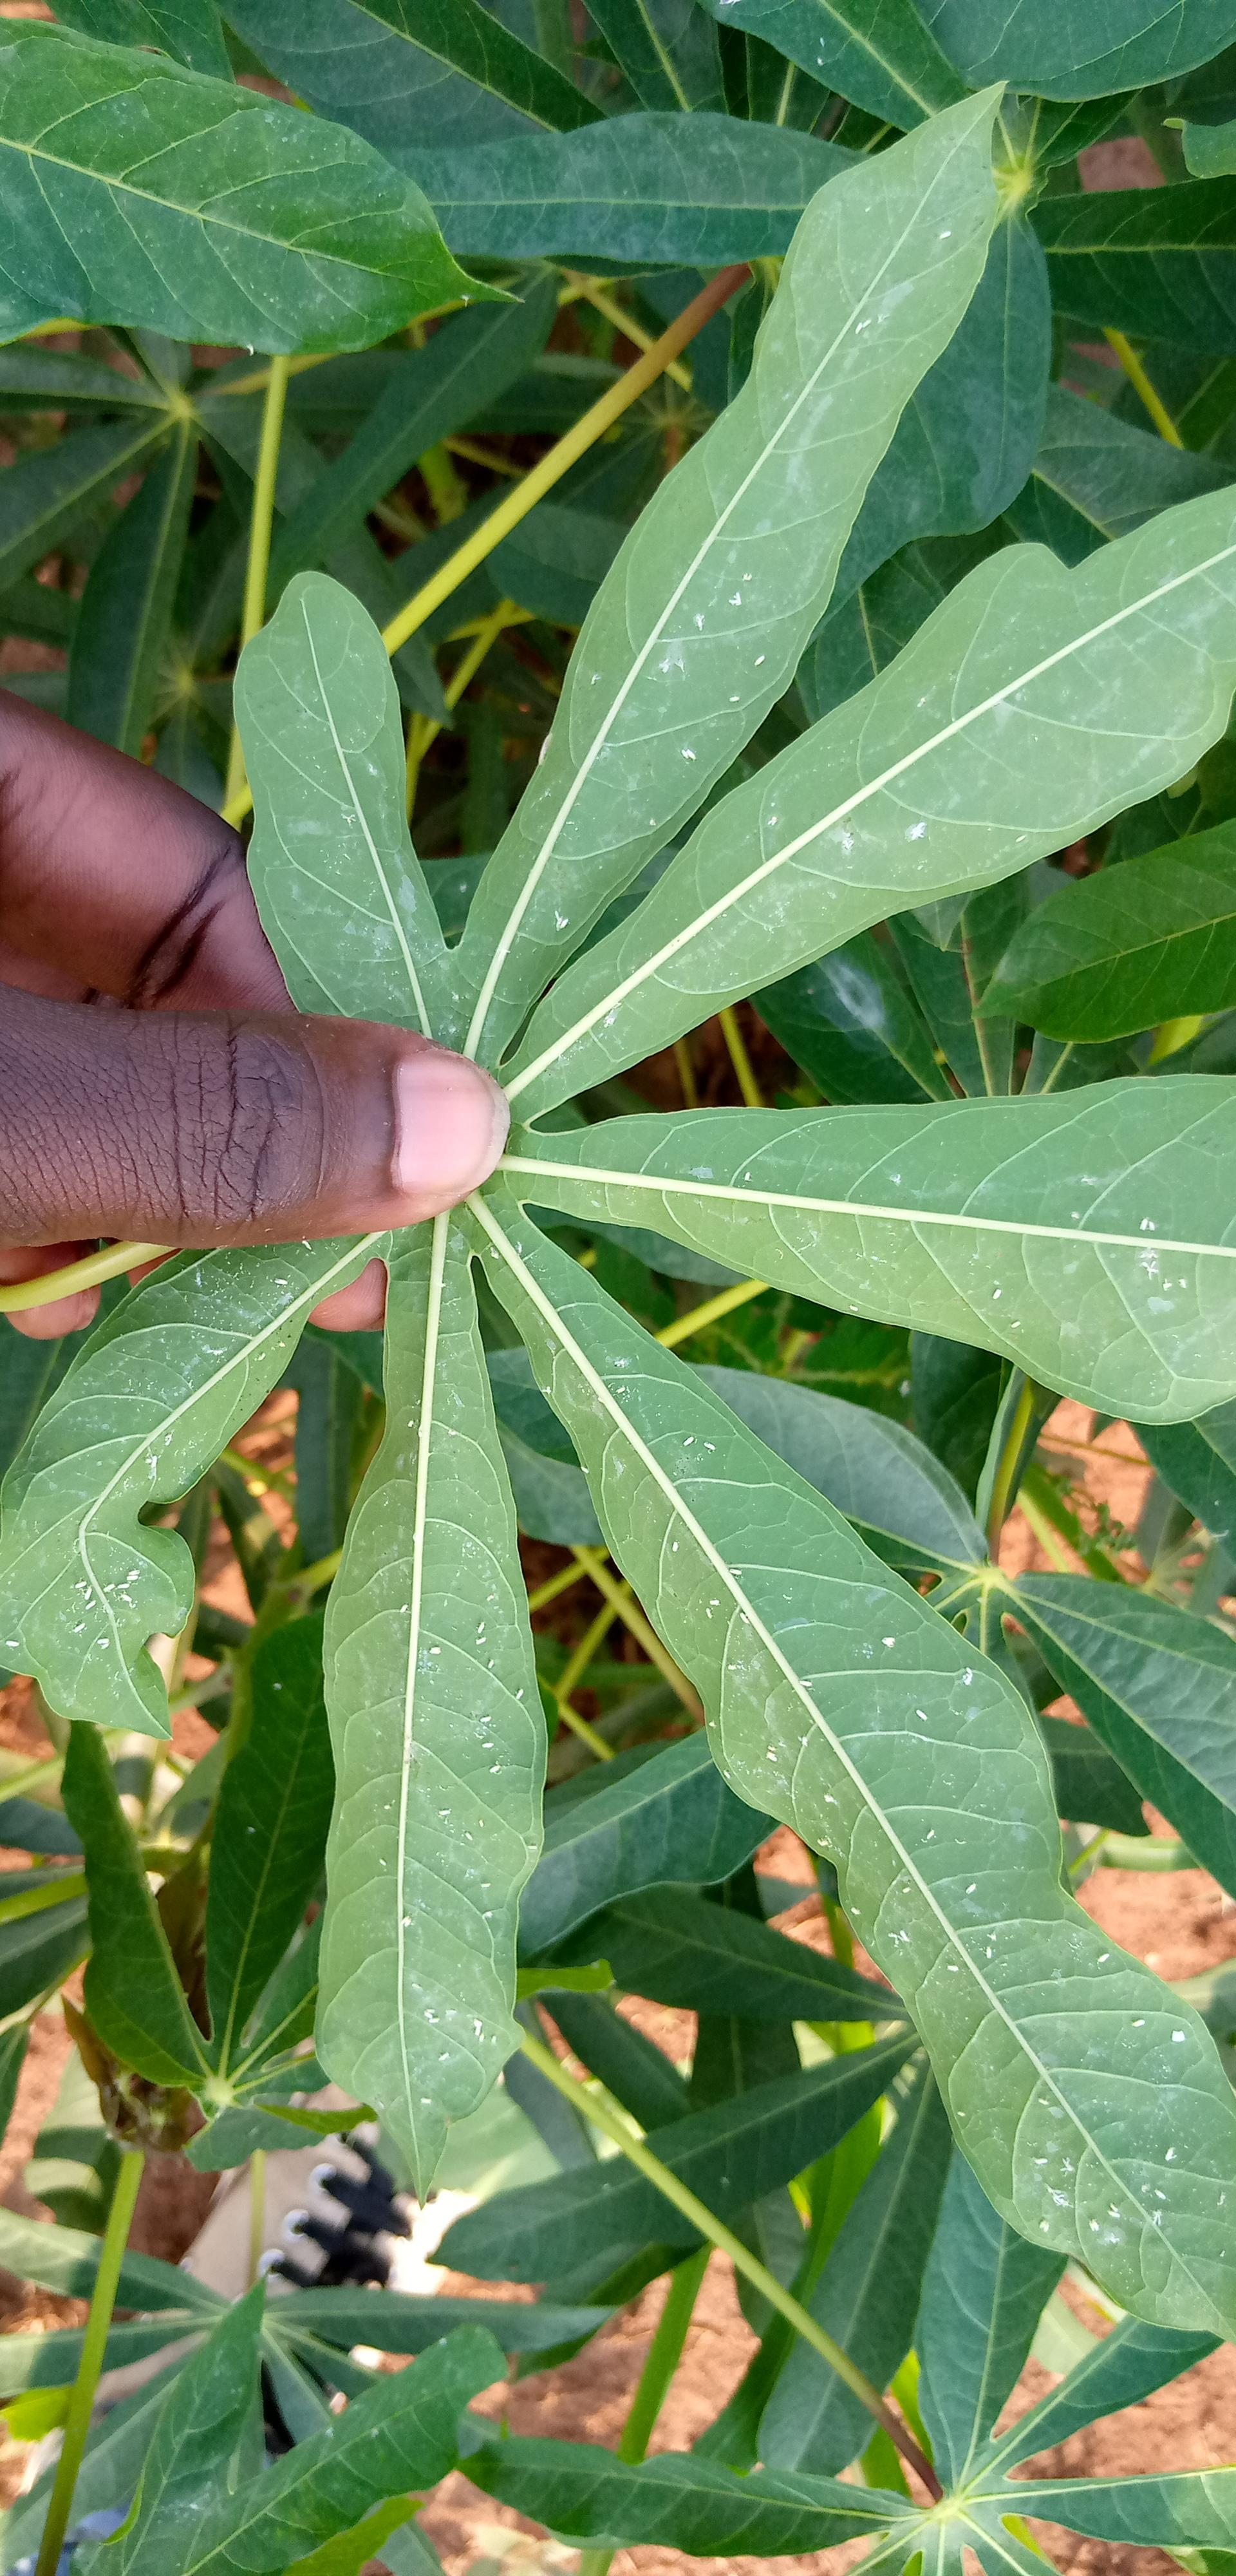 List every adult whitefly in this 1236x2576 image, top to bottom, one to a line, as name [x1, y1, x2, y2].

whitefly [815, 32, 829, 50]
whitefly [814, 55, 828, 69]
whitefly [937, 229, 956, 240]
whitefly [459, 291, 473, 309]
whitefly [861, 317, 872, 328]
whitefly [854, 321, 862, 336]
whitefly [244, 340, 259, 359]
whitefly [741, 569, 753, 585]
whitefly [727, 591, 744, 609]
whitefly [691, 611, 706, 632]
whitefly [753, 653, 769, 668]
whitefly [657, 655, 671, 676]
whitefly [590, 672, 601, 686]
whitefly [727, 694, 742, 705]
whitefly [914, 696, 928, 709]
whitefly [678, 747, 698, 762]
whitefly [339, 811, 358, 827]
whitefly [766, 814, 779, 829]
whitefly [648, 817, 657, 829]
whitefly [909, 818, 929, 844]
whitefly [1013, 833, 1029, 844]
whitefly [839, 837, 856, 851]
whitefly [552, 909, 569, 932]
whitefly [603, 1013, 617, 1030]
whitefly [741, 1169, 752, 1184]
whitefly [889, 1173, 903, 1186]
whitefly [1069, 1208, 1080, 1222]
whitefly [1138, 1215, 1148, 1233]
whitefly [1147, 1218, 1158, 1233]
whitefly [301, 1239, 314, 1251]
whitefly [514, 1239, 525, 1255]
whitefly [487, 1244, 501, 1262]
whitefly [1140, 1259, 1159, 1280]
whitefly [272, 1275, 290, 1287]
whitefly [1177, 1276, 1190, 1290]
whitefly [1161, 1279, 1174, 1293]
whitefly [991, 1287, 1003, 1302]
whitefly [847, 1303, 860, 1313]
whitefly [1008, 1318, 1024, 1334]
whitefly [277, 1339, 286, 1350]
whitefly [255, 1349, 266, 1363]
whitefly [538, 1384, 552, 1396]
whitefly [615, 1385, 627, 1395]
whitefly [405, 1417, 417, 1431]
whitefly [163, 1430, 173, 1448]
whitefly [681, 1434, 695, 1448]
whitefly [702, 1440, 717, 1452]
whitefly [144, 1451, 160, 1468]
whitefly [579, 1464, 591, 1475]
whitefly [670, 1539, 679, 1554]
whitefly [729, 1567, 744, 1577]
whitefly [127, 1567, 140, 1575]
whitefly [124, 1574, 140, 1582]
whitefly [73, 1578, 88, 1589]
whitefly [102, 1581, 116, 1593]
whitefly [116, 1582, 131, 1589]
whitefly [83, 1585, 91, 1600]
whitefly [118, 1590, 133, 1602]
whitefly [708, 1596, 722, 1607]
whitefly [83, 1598, 98, 1611]
whitefly [398, 1602, 409, 1616]
whitefly [704, 1606, 713, 1619]
whitefly [738, 1609, 751, 1625]
whitefly [71, 1620, 86, 1633]
whitefly [476, 1622, 485, 1634]
whitefly [96, 1634, 112, 1651]
whitefly [881, 1634, 897, 1650]
whitefly [474, 1636, 489, 1647]
whitefly [4, 1639, 21, 1648]
whitefly [427, 1644, 442, 1656]
whitefly [485, 1657, 497, 1671]
whitefly [725, 1661, 738, 1672]
whitefly [962, 1663, 975, 1688]
whitefly [799, 1678, 814, 1688]
whitefly [514, 1688, 526, 1701]
whitefly [914, 1707, 928, 1721]
whitefly [478, 1713, 495, 1724]
whitefly [707, 1717, 717, 1729]
whitefly [796, 1734, 810, 1748]
whitefly [479, 1740, 496, 1750]
whitefly [767, 1744, 778, 1752]
whitefly [765, 1750, 779, 1763]
whitefly [488, 1764, 502, 1775]
whitefly [821, 1792, 838, 1804]
whitefly [381, 1801, 395, 1812]
whitefly [436, 1807, 451, 1818]
whitefly [476, 1818, 485, 1829]
whitefly [924, 1828, 937, 1842]
whitefly [464, 1829, 475, 1843]
whitefly [816, 1836, 832, 1848]
whitefly [526, 1842, 539, 1852]
whitefly [378, 1857, 387, 1868]
whitefly [479, 1881, 492, 1890]
whitefly [964, 1881, 978, 1895]
whitefly [900, 1885, 913, 1895]
whitefly [849, 1904, 861, 1917]
whitefly [481, 1909, 494, 1921]
whitefly [400, 1914, 412, 1928]
whitefly [897, 1927, 912, 1945]
whitefly [986, 1929, 1000, 1943]
whitefly [886, 1930, 899, 1949]
whitefly [984, 1944, 995, 1959]
whitefly [1096, 1951, 1110, 1966]
whitefly [943, 1962, 960, 1973]
whitefly [423, 2004, 435, 2019]
whitefly [470, 2011, 483, 2036]
whitefly [427, 2016, 440, 2024]
whitefly [1130, 2018, 1147, 2029]
whitefly [1168, 2028, 1188, 2043]
whitefly [478, 2031, 485, 2043]
whitefly [490, 2032, 499, 2045]
whitefly [436, 2050, 453, 2062]
whitefly [418, 2094, 433, 2107]
whitefly [1035, 2096, 1051, 2107]
whitefly [955, 2108, 968, 2118]
whitefly [1163, 2144, 1175, 2163]
whitefly [1059, 2152, 1074, 2174]
whitefly [1032, 2154, 1048, 2168]
whitefly [1044, 2181, 1074, 2209]
whitefly [1152, 2186, 1166, 2200]
whitefly [1214, 2190, 1230, 2210]
whitefly [1106, 2201, 1123, 2219]
whitefly [1150, 2206, 1164, 2225]
whitefly [1037, 2216, 1052, 2234]
whitefly [1087, 2217, 1102, 2232]
whitefly [1107, 2228, 1121, 2247]
whitefly [1218, 2249, 1227, 2259]